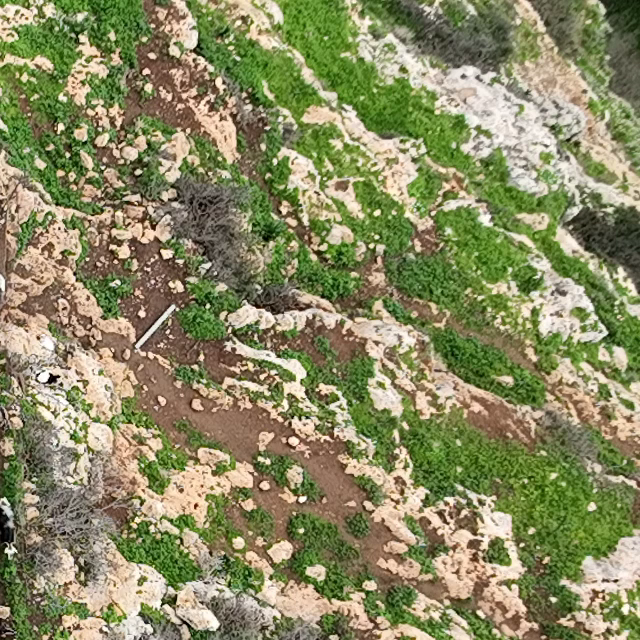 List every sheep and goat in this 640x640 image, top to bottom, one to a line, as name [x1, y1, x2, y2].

goat [0, 268, 4, 314]
goat [0, 391, 9, 431]
goat [0, 500, 18, 559]
goat [0, 625, 16, 639]